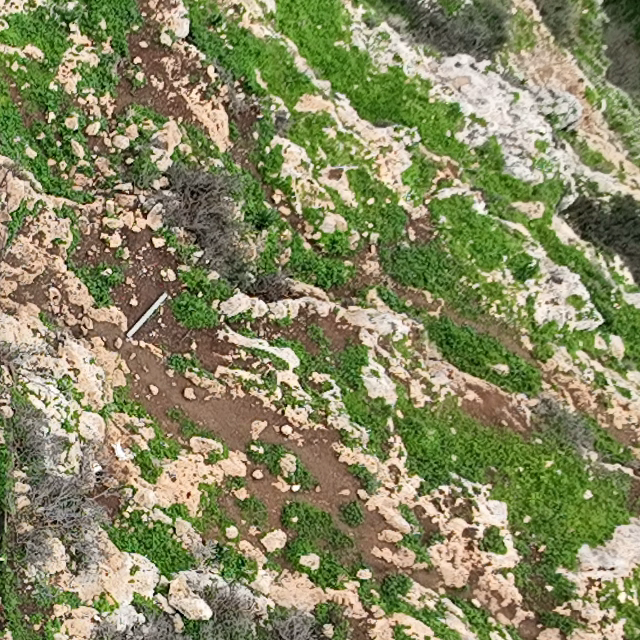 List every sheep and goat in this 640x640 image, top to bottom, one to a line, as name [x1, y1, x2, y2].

goat [0, 504, 6, 563]